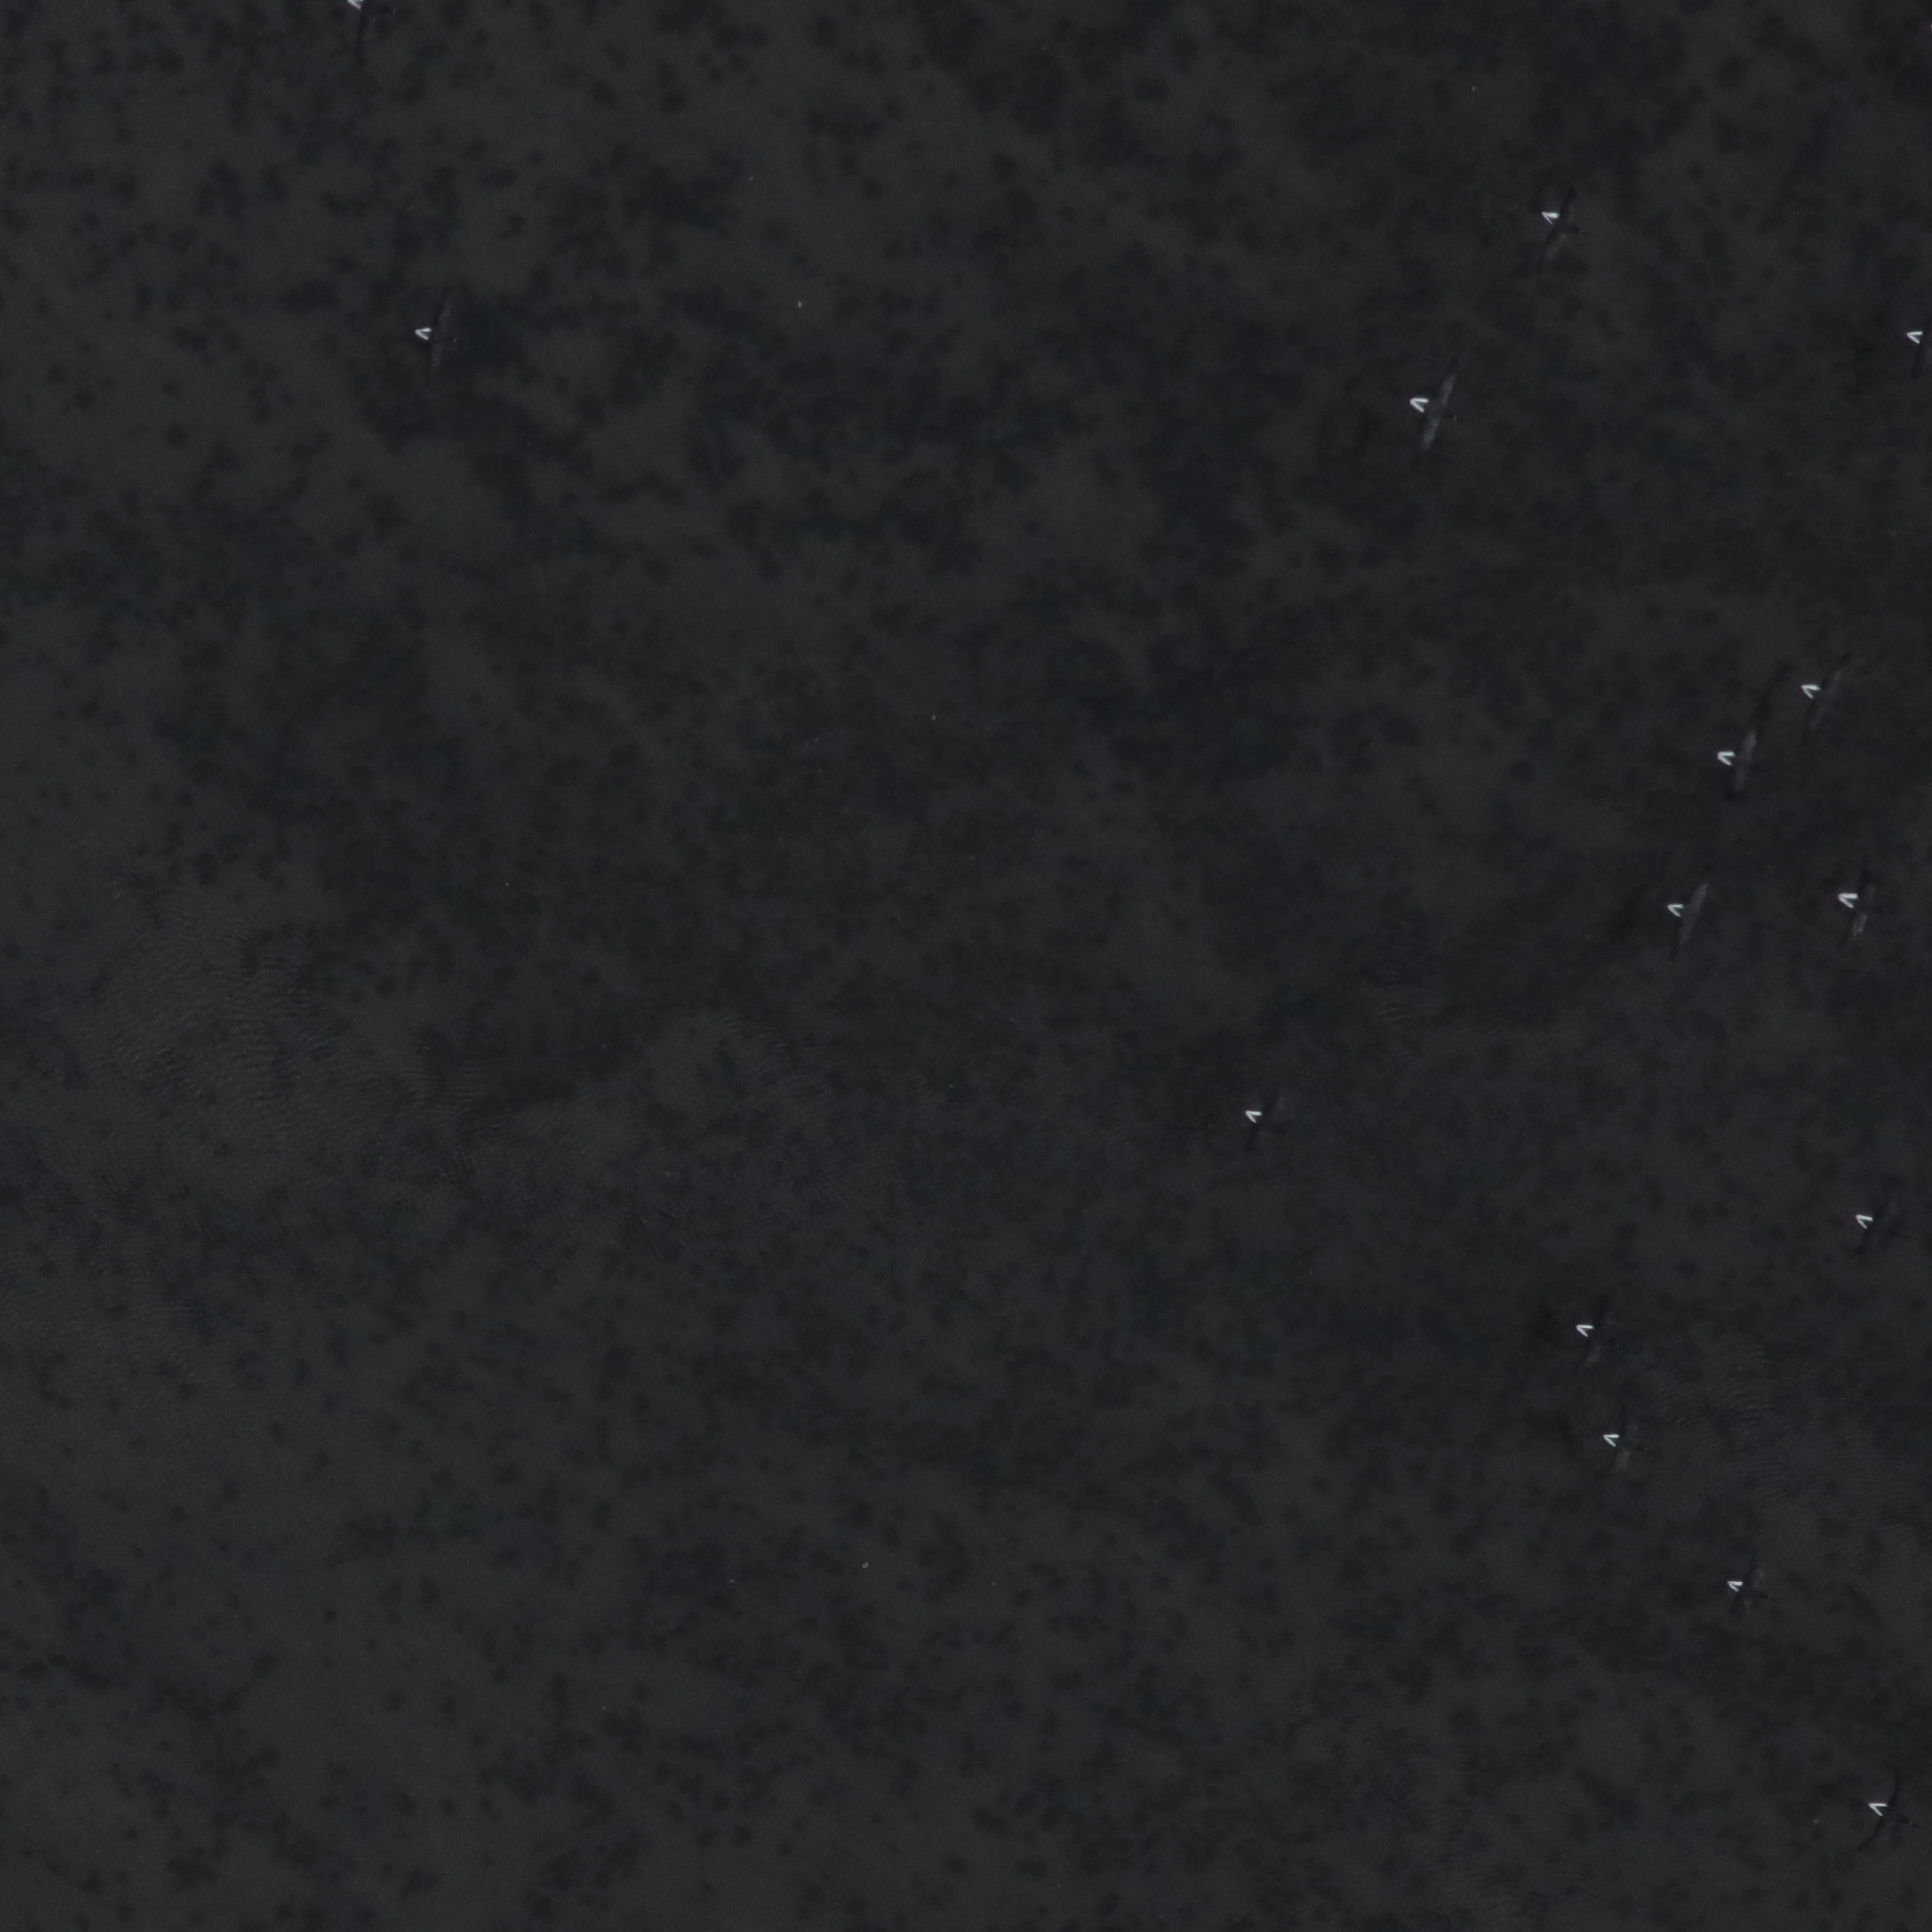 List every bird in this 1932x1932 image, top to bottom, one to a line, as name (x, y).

brant (370, 3)
brant (1562, 221)
brant (434, 333)
brant (1436, 410)
brant (1819, 695)
brant (1747, 758)
brant (1859, 907)
brant (1686, 915)
brant (1265, 1125)
brant (1882, 1225)
brant (1601, 1335)
brant (1627, 1439)
brant (1749, 1589)
brant (1898, 1811)